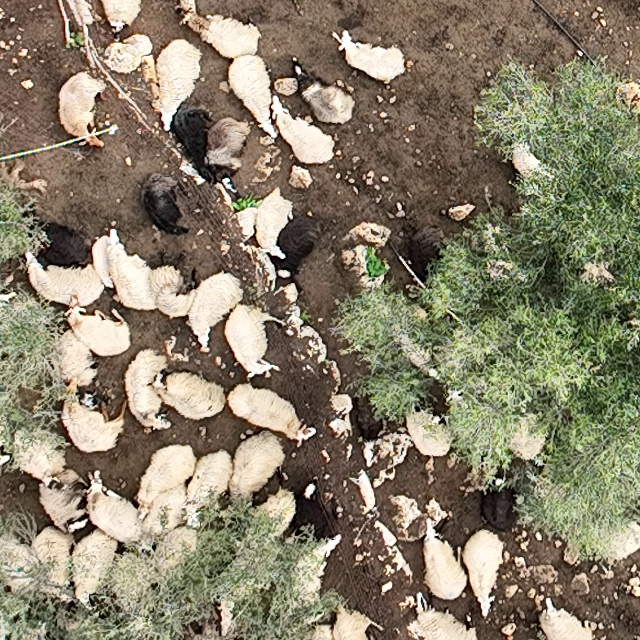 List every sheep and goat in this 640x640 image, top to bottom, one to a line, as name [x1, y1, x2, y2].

sheep [98, 0, 143, 30]
sheep [182, 13, 261, 59]
sheep [335, 31, 407, 83]
sheep [152, 39, 201, 131]
sheep [227, 55, 275, 139]
sheep [290, 57, 357, 122]
sheep [55, 73, 104, 149]
sheep [268, 95, 335, 165]
sheep [170, 105, 215, 180]
sheep [202, 117, 249, 196]
sheep [508, 142, 555, 180]
sheep [143, 174, 190, 234]
sheep [254, 188, 292, 259]
sheep [18, 211, 93, 267]
sheep [267, 214, 324, 272]
sheep [401, 214, 447, 266]
sheep [108, 229, 157, 314]
sheep [91, 233, 114, 288]
sheep [152, 250, 199, 318]
sheep [23, 251, 105, 306]
sheep [186, 271, 244, 352]
sheep [66, 298, 131, 358]
sheep [222, 304, 284, 377]
sheep [50, 327, 98, 387]
sheep [124, 348, 173, 432]
sheep [152, 368, 225, 423]
sheep [62, 377, 129, 453]
sheep [226, 383, 318, 446]
sheep [399, 393, 454, 457]
sheep [0, 398, 12, 471]
sheep [506, 407, 550, 460]
sheep [12, 422, 66, 490]
sheep [231, 431, 287, 510]
sheep [137, 444, 195, 518]
sheep [632, 444, 639, 475]
sheep [184, 451, 232, 527]
sheep [479, 461, 519, 532]
sheep [85, 471, 143, 549]
sheep [251, 471, 297, 534]
sheep [39, 472, 89, 531]
sheep [293, 477, 319, 540]
sheep [138, 485, 185, 554]
sheep [570, 514, 639, 561]
sheep [423, 517, 470, 601]
sheep [33, 524, 75, 604]
sheep [463, 527, 506, 618]
sheep [71, 529, 119, 610]
sheep [152, 529, 196, 576]
sheep [0, 533, 39, 597]
sheep [292, 534, 341, 627]
sheep [535, 598, 595, 639]
sheep [335, 605, 384, 639]
sheep [407, 610, 477, 638]
sheep [305, 627, 334, 638]